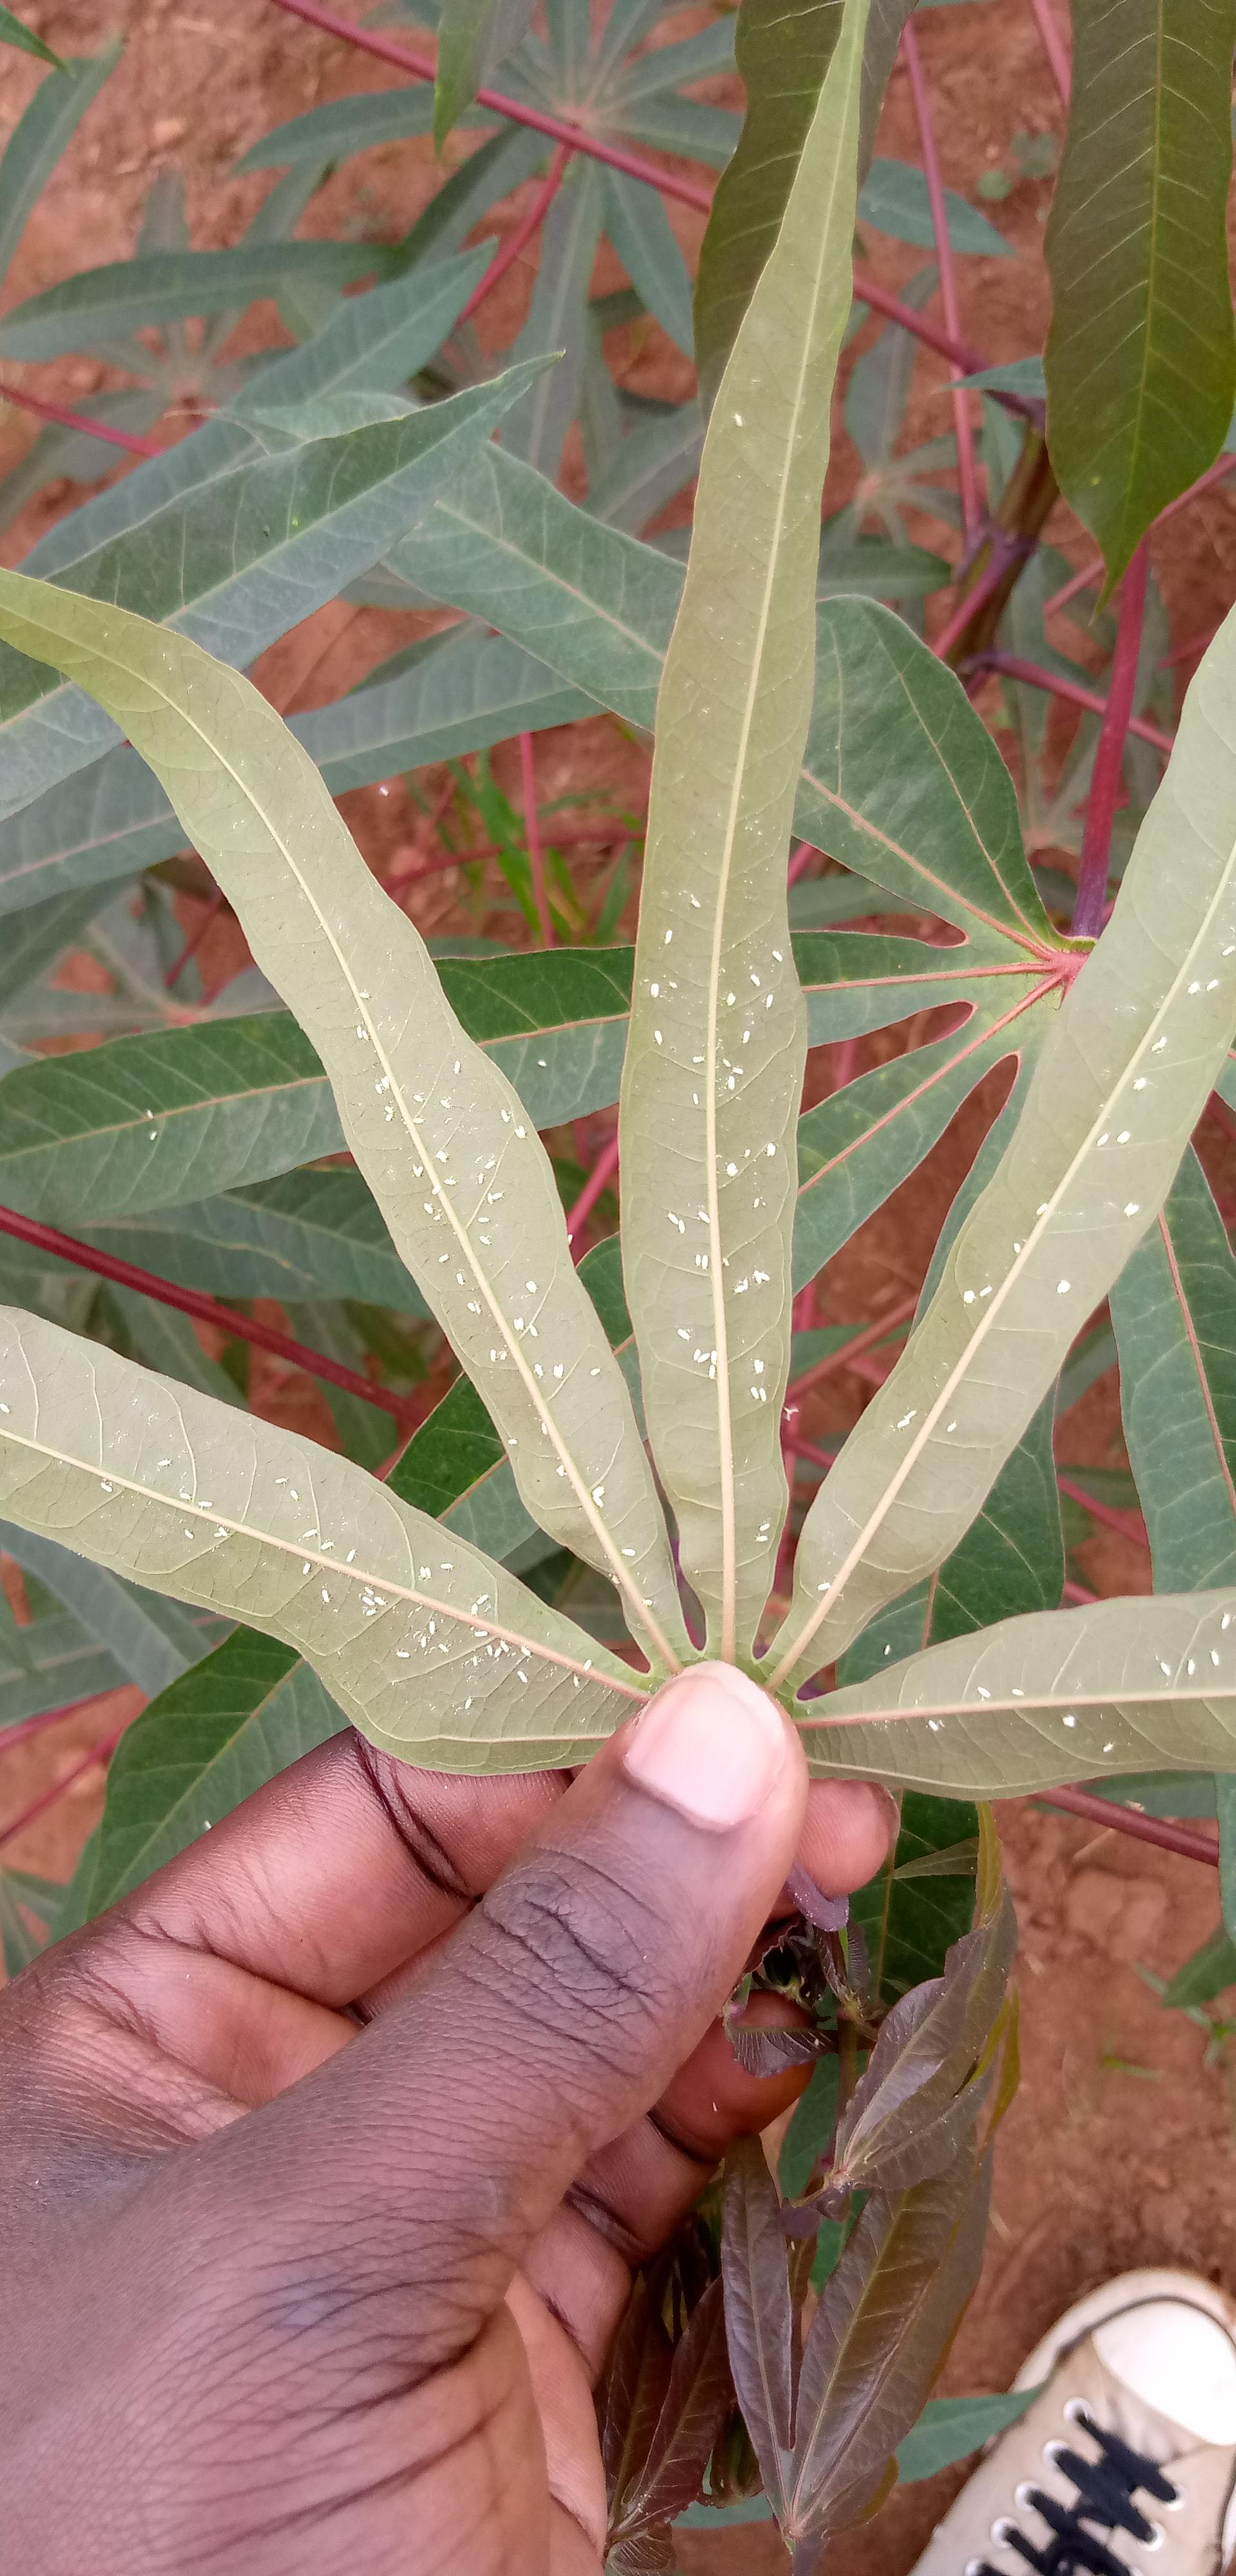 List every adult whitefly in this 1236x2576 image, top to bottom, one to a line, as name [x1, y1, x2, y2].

whitefly [732, 412, 745, 430]
whitefly [689, 897, 704, 911]
whitefly [662, 927, 675, 948]
whitefly [1221, 943, 1236, 958]
whitefly [770, 949, 785, 965]
whitefly [748, 972, 762, 989]
whitefly [1205, 978, 1221, 994]
whitefly [668, 980, 680, 990]
whitefly [1186, 980, 1199, 995]
whitefly [649, 981, 655, 998]
whitefly [653, 982, 660, 999]
whitefly [1190, 983, 1201, 997]
whitefly [358, 991, 371, 1000]
whitefly [726, 992, 734, 1005]
whitefly [764, 992, 774, 1010]
whitefly [729, 994, 737, 1008]
whitefly [355, 1024, 363, 1041]
whitefly [653, 1028, 666, 1046]
whitefly [741, 1028, 752, 1046]
whitefly [361, 1029, 371, 1042]
whitefly [1159, 1036, 1168, 1050]
whitefly [1150, 1042, 1160, 1053]
whitefly [691, 1054, 706, 1065]
whitefly [721, 1057, 732, 1068]
whitefly [452, 1058, 464, 1077]
whitefly [731, 1065, 745, 1077]
whitefly [380, 1074, 391, 1090]
whitefly [726, 1074, 736, 1093]
whitefly [1132, 1077, 1145, 1090]
whitefly [1137, 1079, 1148, 1093]
whitefly [373, 1082, 384, 1096]
whitefly [691, 1091, 700, 1106]
whitefly [411, 1093, 425, 1104]
whitefly [438, 1097, 453, 1111]
whitefly [384, 1104, 396, 1113]
whitefly [145, 1106, 158, 1122]
whitefly [498, 1107, 511, 1124]
whitefly [384, 1113, 395, 1122]
whitefly [410, 1116, 426, 1126]
whitefly [518, 1124, 527, 1141]
whitefly [513, 1128, 522, 1140]
whitefly [147, 1130, 160, 1144]
whitefly [1116, 1130, 1129, 1143]
whitefly [1094, 1132, 1111, 1148]
whitefly [1121, 1133, 1132, 1146]
whitefly [765, 1142, 772, 1158]
whitefly [771, 1144, 777, 1157]
whitefly [740, 1146, 753, 1160]
whitefly [433, 1148, 451, 1165]
whitefly [483, 1158, 498, 1170]
whitefly [726, 1161, 736, 1171]
whitefly [411, 1164, 421, 1179]
whitefly [417, 1165, 424, 1174]
whitefly [730, 1168, 740, 1179]
whitefly [477, 1171, 485, 1186]
whitefly [442, 1177, 459, 1187]
whitefly [431, 1183, 444, 1197]
whitefly [487, 1190, 493, 1206]
whitefly [492, 1191, 505, 1201]
whitefly [751, 1195, 762, 1211]
whitefly [422, 1200, 435, 1217]
whitefly [1122, 1200, 1135, 1214]
whitefly [1035, 1202, 1049, 1218]
whitefly [1126, 1204, 1140, 1218]
whitefly [697, 1209, 711, 1225]
whitefly [666, 1212, 679, 1226]
whitefly [432, 1213, 442, 1223]
whitefly [476, 1215, 491, 1224]
whitefly [679, 1218, 687, 1235]
whitefly [566, 1233, 574, 1248]
whitefly [478, 1233, 492, 1247]
whitefly [1012, 1242, 1023, 1256]
whitefly [701, 1251, 711, 1271]
whitefly [437, 1252, 452, 1265]
whitefly [695, 1252, 701, 1269]
whitefly [721, 1256, 731, 1267]
whitefly [753, 1269, 763, 1285]
whitefly [455, 1271, 466, 1287]
whitefly [760, 1271, 772, 1283]
whitefly [743, 1278, 750, 1291]
whitefly [1056, 1278, 1066, 1295]
whitefly [529, 1280, 538, 1292]
whitefly [525, 1281, 535, 1296]
whitefly [1063, 1282, 1072, 1294]
whitefly [978, 1283, 994, 1299]
whitefly [732, 1284, 745, 1294]
whitefly [962, 1288, 969, 1305]
whitefly [969, 1289, 976, 1305]
whitefly [466, 1301, 476, 1313]
whitefly [475, 1302, 483, 1315]
whitefly [518, 1316, 526, 1331]
whitefly [512, 1318, 520, 1332]
whitefly [528, 1323, 540, 1338]
whitefly [674, 1327, 692, 1342]
whitefly [489, 1347, 497, 1364]
whitefly [693, 1348, 702, 1364]
whitefly [710, 1349, 719, 1366]
whitefly [499, 1350, 511, 1361]
whitefly [697, 1352, 712, 1365]
whitefly [753, 1357, 760, 1376]
whitefly [760, 1359, 764, 1374]
whitefly [534, 1361, 545, 1378]
whitefly [558, 1362, 566, 1381]
whitefly [552, 1363, 557, 1379]
whitefly [706, 1364, 718, 1382]
whitefly [588, 1367, 604, 1378]
whitefly [749, 1385, 761, 1401]
whitefly [758, 1387, 768, 1404]
whitefly [1, 1401, 12, 1415]
whitefly [904, 1408, 919, 1419]
whitefly [895, 1418, 911, 1430]
whitefly [945, 1419, 960, 1434]
whitefly [540, 1421, 550, 1437]
whitefly [505, 1437, 520, 1446]
whitefly [155, 1457, 173, 1469]
whitefly [554, 1463, 566, 1479]
whitefly [274, 1476, 290, 1486]
whitefly [99, 1481, 114, 1494]
whitefly [590, 1485, 605, 1495]
whitefly [288, 1488, 301, 1502]
whitefly [595, 1488, 606, 1497]
whitefly [178, 1491, 194, 1502]
whitefly [593, 1495, 605, 1509]
whitefly [196, 1499, 215, 1510]
whitefly [758, 1522, 772, 1532]
whitefly [218, 1525, 230, 1538]
whitefly [301, 1527, 319, 1540]
whitefly [183, 1528, 196, 1541]
whitefly [212, 1531, 221, 1539]
whitefly [754, 1535, 770, 1543]
whitefly [319, 1539, 336, 1552]
whitefly [344, 1547, 359, 1564]
whitefly [619, 1547, 638, 1558]
whitefly [301, 1561, 312, 1575]
whitefly [438, 1561, 456, 1571]
whitefly [419, 1565, 426, 1580]
whitefly [424, 1565, 433, 1580]
whitefly [610, 1573, 623, 1586]
whitefly [816, 1580, 832, 1593]
whitefly [363, 1585, 377, 1596]
whitefly [321, 1587, 332, 1604]
whitefly [476, 1592, 493, 1605]
whitefly [361, 1595, 376, 1607]
whitefly [373, 1595, 388, 1607]
whitefly [641, 1598, 655, 1608]
whitefly [470, 1602, 479, 1616]
whitefly [364, 1607, 377, 1618]
whitefly [1219, 1611, 1231, 1631]
whitefly [428, 1619, 436, 1636]
whitefly [473, 1630, 491, 1639]
whitefly [419, 1633, 429, 1650]
whitefly [498, 1638, 510, 1654]
whitefly [437, 1641, 451, 1655]
whitefly [881, 1642, 893, 1658]
whitefly [485, 1643, 493, 1658]
whitefly [518, 1644, 533, 1658]
whitefly [493, 1647, 503, 1660]
whitefly [1209, 1647, 1221, 1667]
whitefly [395, 1649, 411, 1660]
whitefly [472, 1654, 480, 1669]
whitefly [1186, 1657, 1197, 1678]
whitefly [580, 1658, 595, 1673]
whitefly [1158, 1660, 1172, 1677]
whitefly [516, 1669, 530, 1685]
whitefly [572, 1674, 583, 1689]
whitefly [975, 1685, 993, 1700]
whitefly [1009, 1687, 1025, 1698]
whitefly [464, 1696, 474, 1712]
whitefly [1060, 1715, 1076, 1721]
whitefly [926, 1718, 941, 1734]
whitefly [1062, 1721, 1077, 1730]
whitefly [1100, 1740, 1117, 1755]